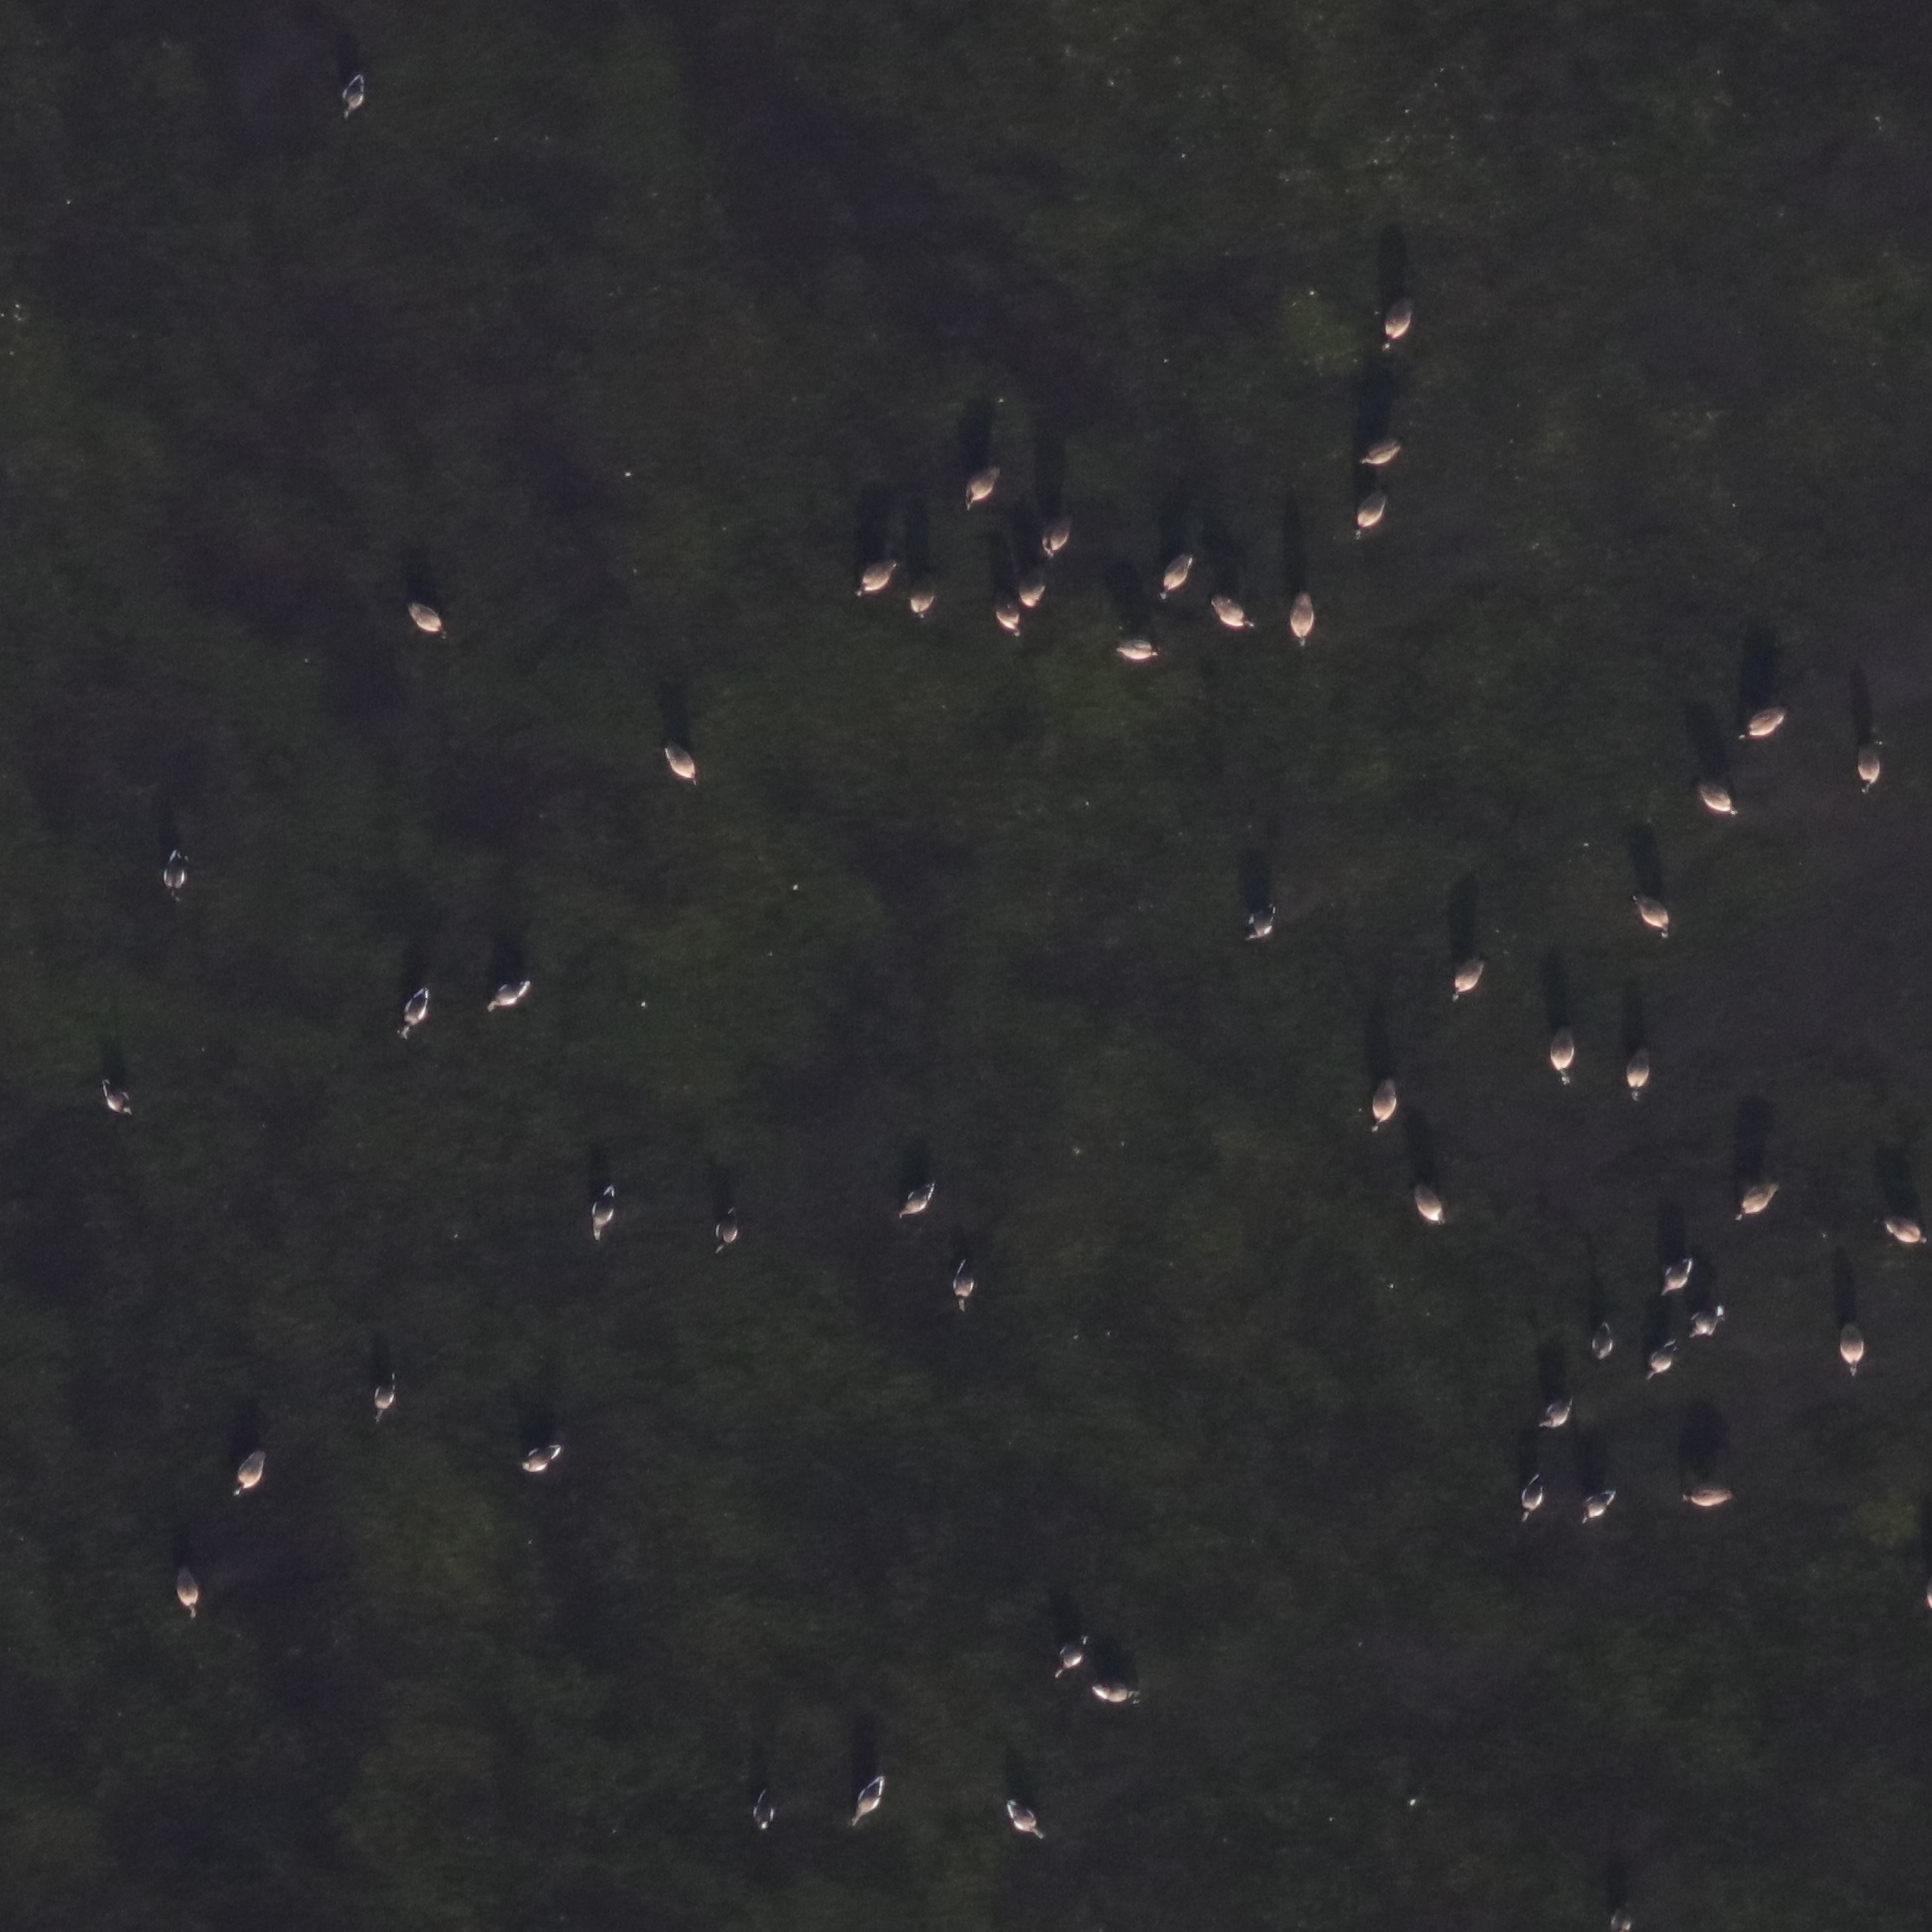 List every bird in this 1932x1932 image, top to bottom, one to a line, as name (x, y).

brant (353, 95)
Canada goose (1403, 313)
Canada goose (1383, 453)
Canada goose (983, 484)
Canada goose (1370, 511)
Canada goose (1055, 535)
Canada goose (1176, 569)
Canada goose (876, 575)
Canada goose (1031, 588)
Canada goose (923, 605)
Canada goose (1224, 615)
Canada goose (427, 618)
Canada goose (1302, 618)
Canada goose (1008, 626)
Canada goose (1136, 647)
Canada goose (1766, 720)
Canada goose (681, 763)
Canada goose (1867, 768)
Canada goose (1716, 796)
brant (176, 875)
Canada goose (1653, 912)
brant (1260, 922)
brant (1470, 976)
brant (507, 994)
brant (415, 1008)
Canada goose (1563, 1054)
Canada goose (1629, 1075)
brant (117, 1097)
Canada goose (1385, 1104)
Canada goose (1759, 1197)
brant (918, 1199)
Canada goose (1428, 1201)
brant (603, 1211)
Canada goose (1904, 1230)
brant (727, 1232)
brant (1677, 1277)
brant (963, 1285)
brant (1706, 1320)
brant (1604, 1341)
brant (1852, 1344)
brant (1661, 1357)
brant (385, 1397)
brant (1557, 1413)
brant (541, 1458)
Canada goose (245, 1470)
Canada goose (1708, 1491)
brant (1532, 1494)
brant (1595, 1503)
Canada goose (188, 1590)
brant (1070, 1656)
brant (1113, 1689)
brant (867, 1800)
brant (763, 1809)
brant (1024, 1819)
brant (1619, 1916)